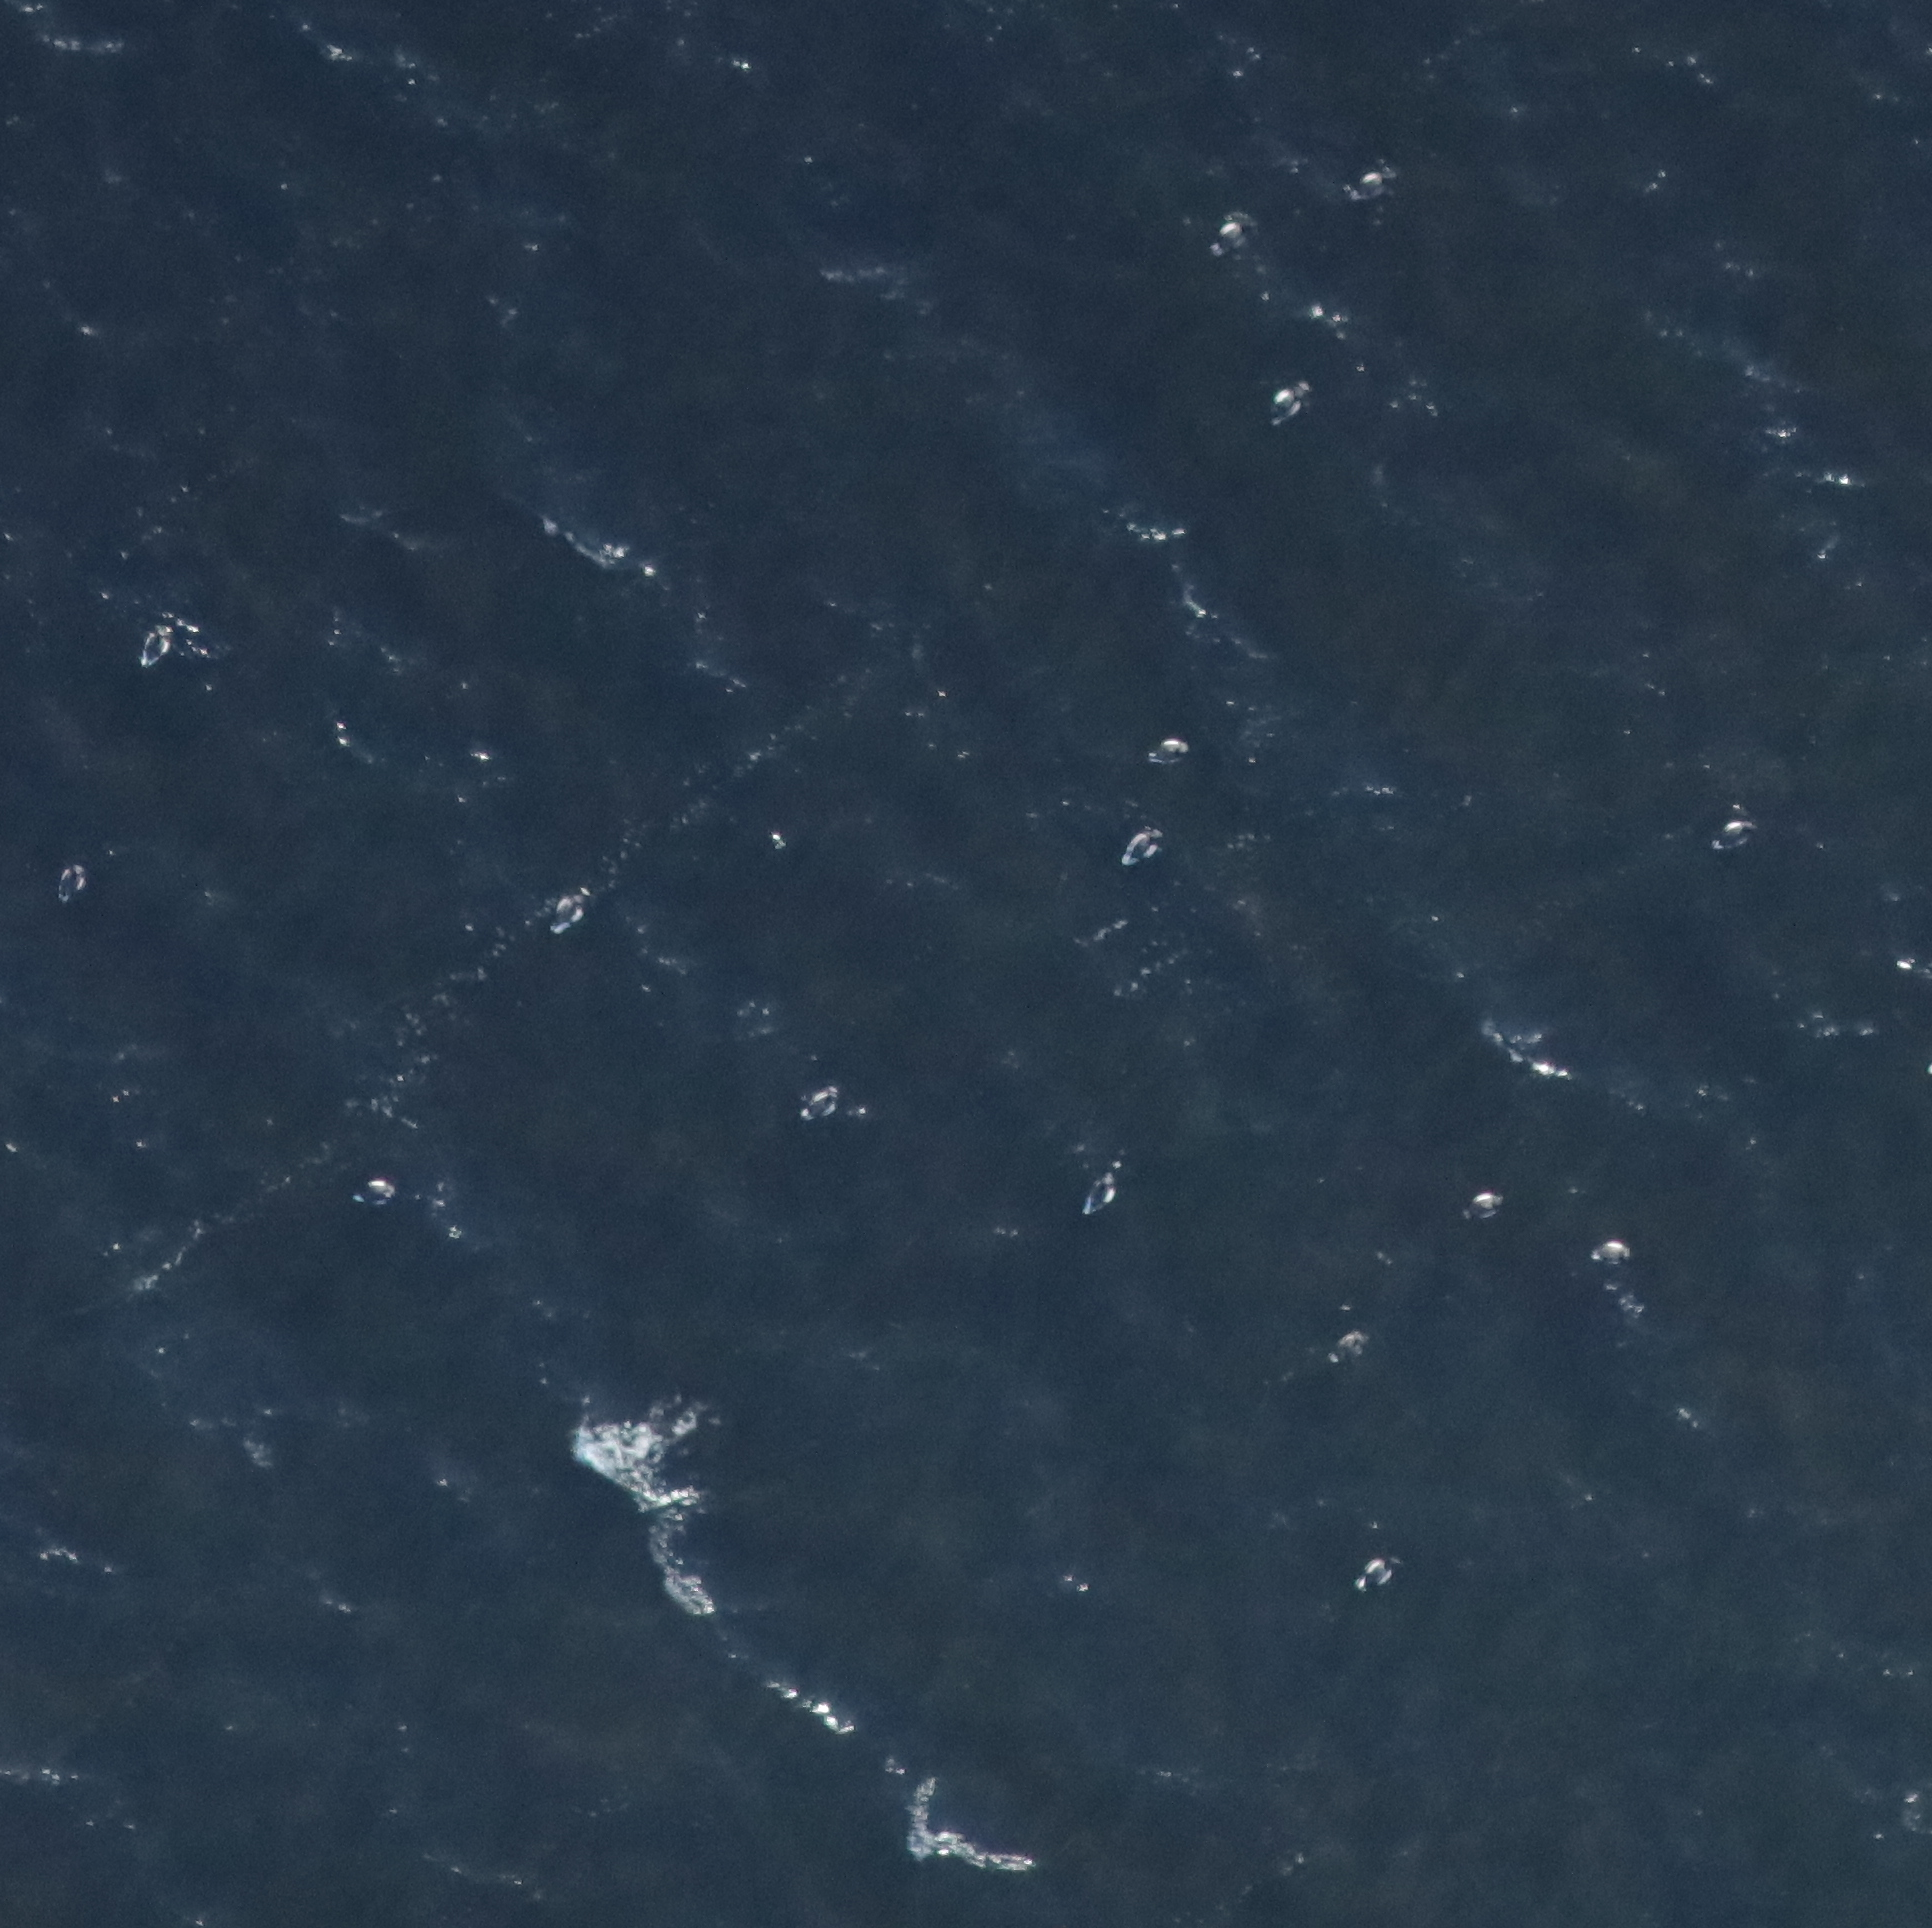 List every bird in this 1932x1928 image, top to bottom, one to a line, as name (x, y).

brant (1369, 186)
brant (1228, 242)
brant (1288, 405)
brant (156, 646)
brant (1168, 752)
brant (1735, 833)
brant (1140, 846)
brant (72, 882)
brant (566, 913)
brant (820, 1104)
brant (1097, 1191)
brant (371, 1193)
brant (1477, 1204)
brant (1609, 1255)
brant (1355, 1345)
brant (1374, 1576)